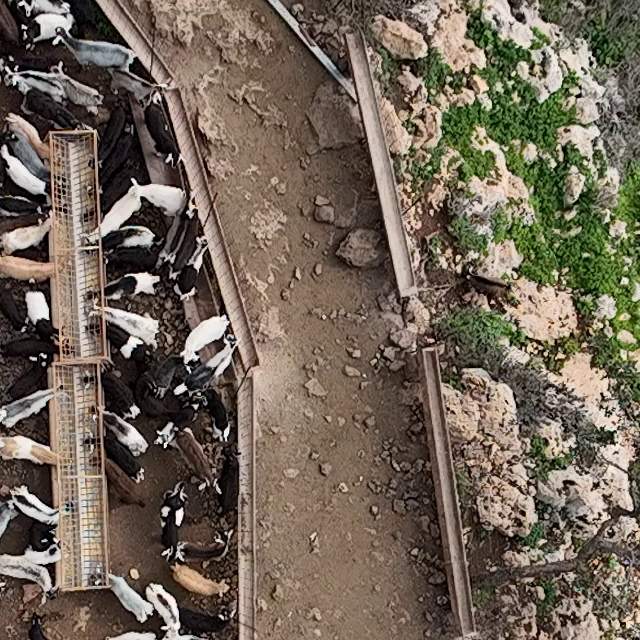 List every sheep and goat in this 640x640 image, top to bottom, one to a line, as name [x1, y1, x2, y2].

goat [16, 2, 70, 12]
goat [23, 14, 74, 49]
goat [53, 26, 137, 72]
goat [49, 61, 101, 115]
goat [4, 67, 67, 102]
goat [107, 69, 167, 103]
goat [23, 87, 86, 131]
goat [144, 89, 183, 170]
goat [88, 104, 127, 168]
goat [6, 113, 58, 161]
goat [6, 125, 66, 185]
goat [0, 128, 19, 159]
goat [86, 132, 131, 195]
goat [0, 145, 66, 197]
goat [82, 156, 141, 222]
goat [0, 159, 6, 221]
goat [128, 178, 187, 216]
goat [156, 189, 197, 267]
goat [83, 193, 140, 243]
goat [0, 194, 54, 215]
goat [134, 197, 166, 242]
goat [169, 209, 199, 280]
goat [0, 213, 47, 238]
goat [0, 214, 55, 254]
goat [86, 226, 154, 254]
goat [172, 235, 208, 301]
goat [102, 247, 158, 270]
goat [0, 251, 65, 283]
goat [87, 272, 159, 301]
goat [24, 278, 65, 337]
goat [0, 288, 30, 332]
goat [87, 299, 158, 346]
goat [180, 314, 230, 365]
goat [86, 322, 153, 366]
goat [175, 334, 241, 395]
goat [3, 339, 71, 357]
goat [7, 355, 48, 396]
goat [148, 355, 192, 392]
goat [84, 368, 140, 417]
goat [136, 377, 177, 419]
goat [0, 379, 71, 427]
goat [193, 389, 229, 442]
goat [155, 402, 198, 447]
goat [90, 404, 148, 457]
goat [83, 431, 145, 483]
goat [174, 431, 222, 495]
goat [0, 436, 73, 468]
goat [218, 445, 241, 513]
goat [89, 457, 145, 507]
goat [161, 479, 185, 562]
goat [10, 484, 75, 524]
goat [0, 500, 21, 564]
goat [28, 523, 58, 553]
goat [161, 529, 233, 560]
goat [25, 539, 69, 565]
goat [0, 555, 60, 604]
goat [170, 563, 230, 598]
goat [90, 566, 154, 621]
goat [146, 583, 181, 635]
goat [174, 608, 229, 633]
goat [28, 614, 69, 639]
goat [90, 632, 156, 639]